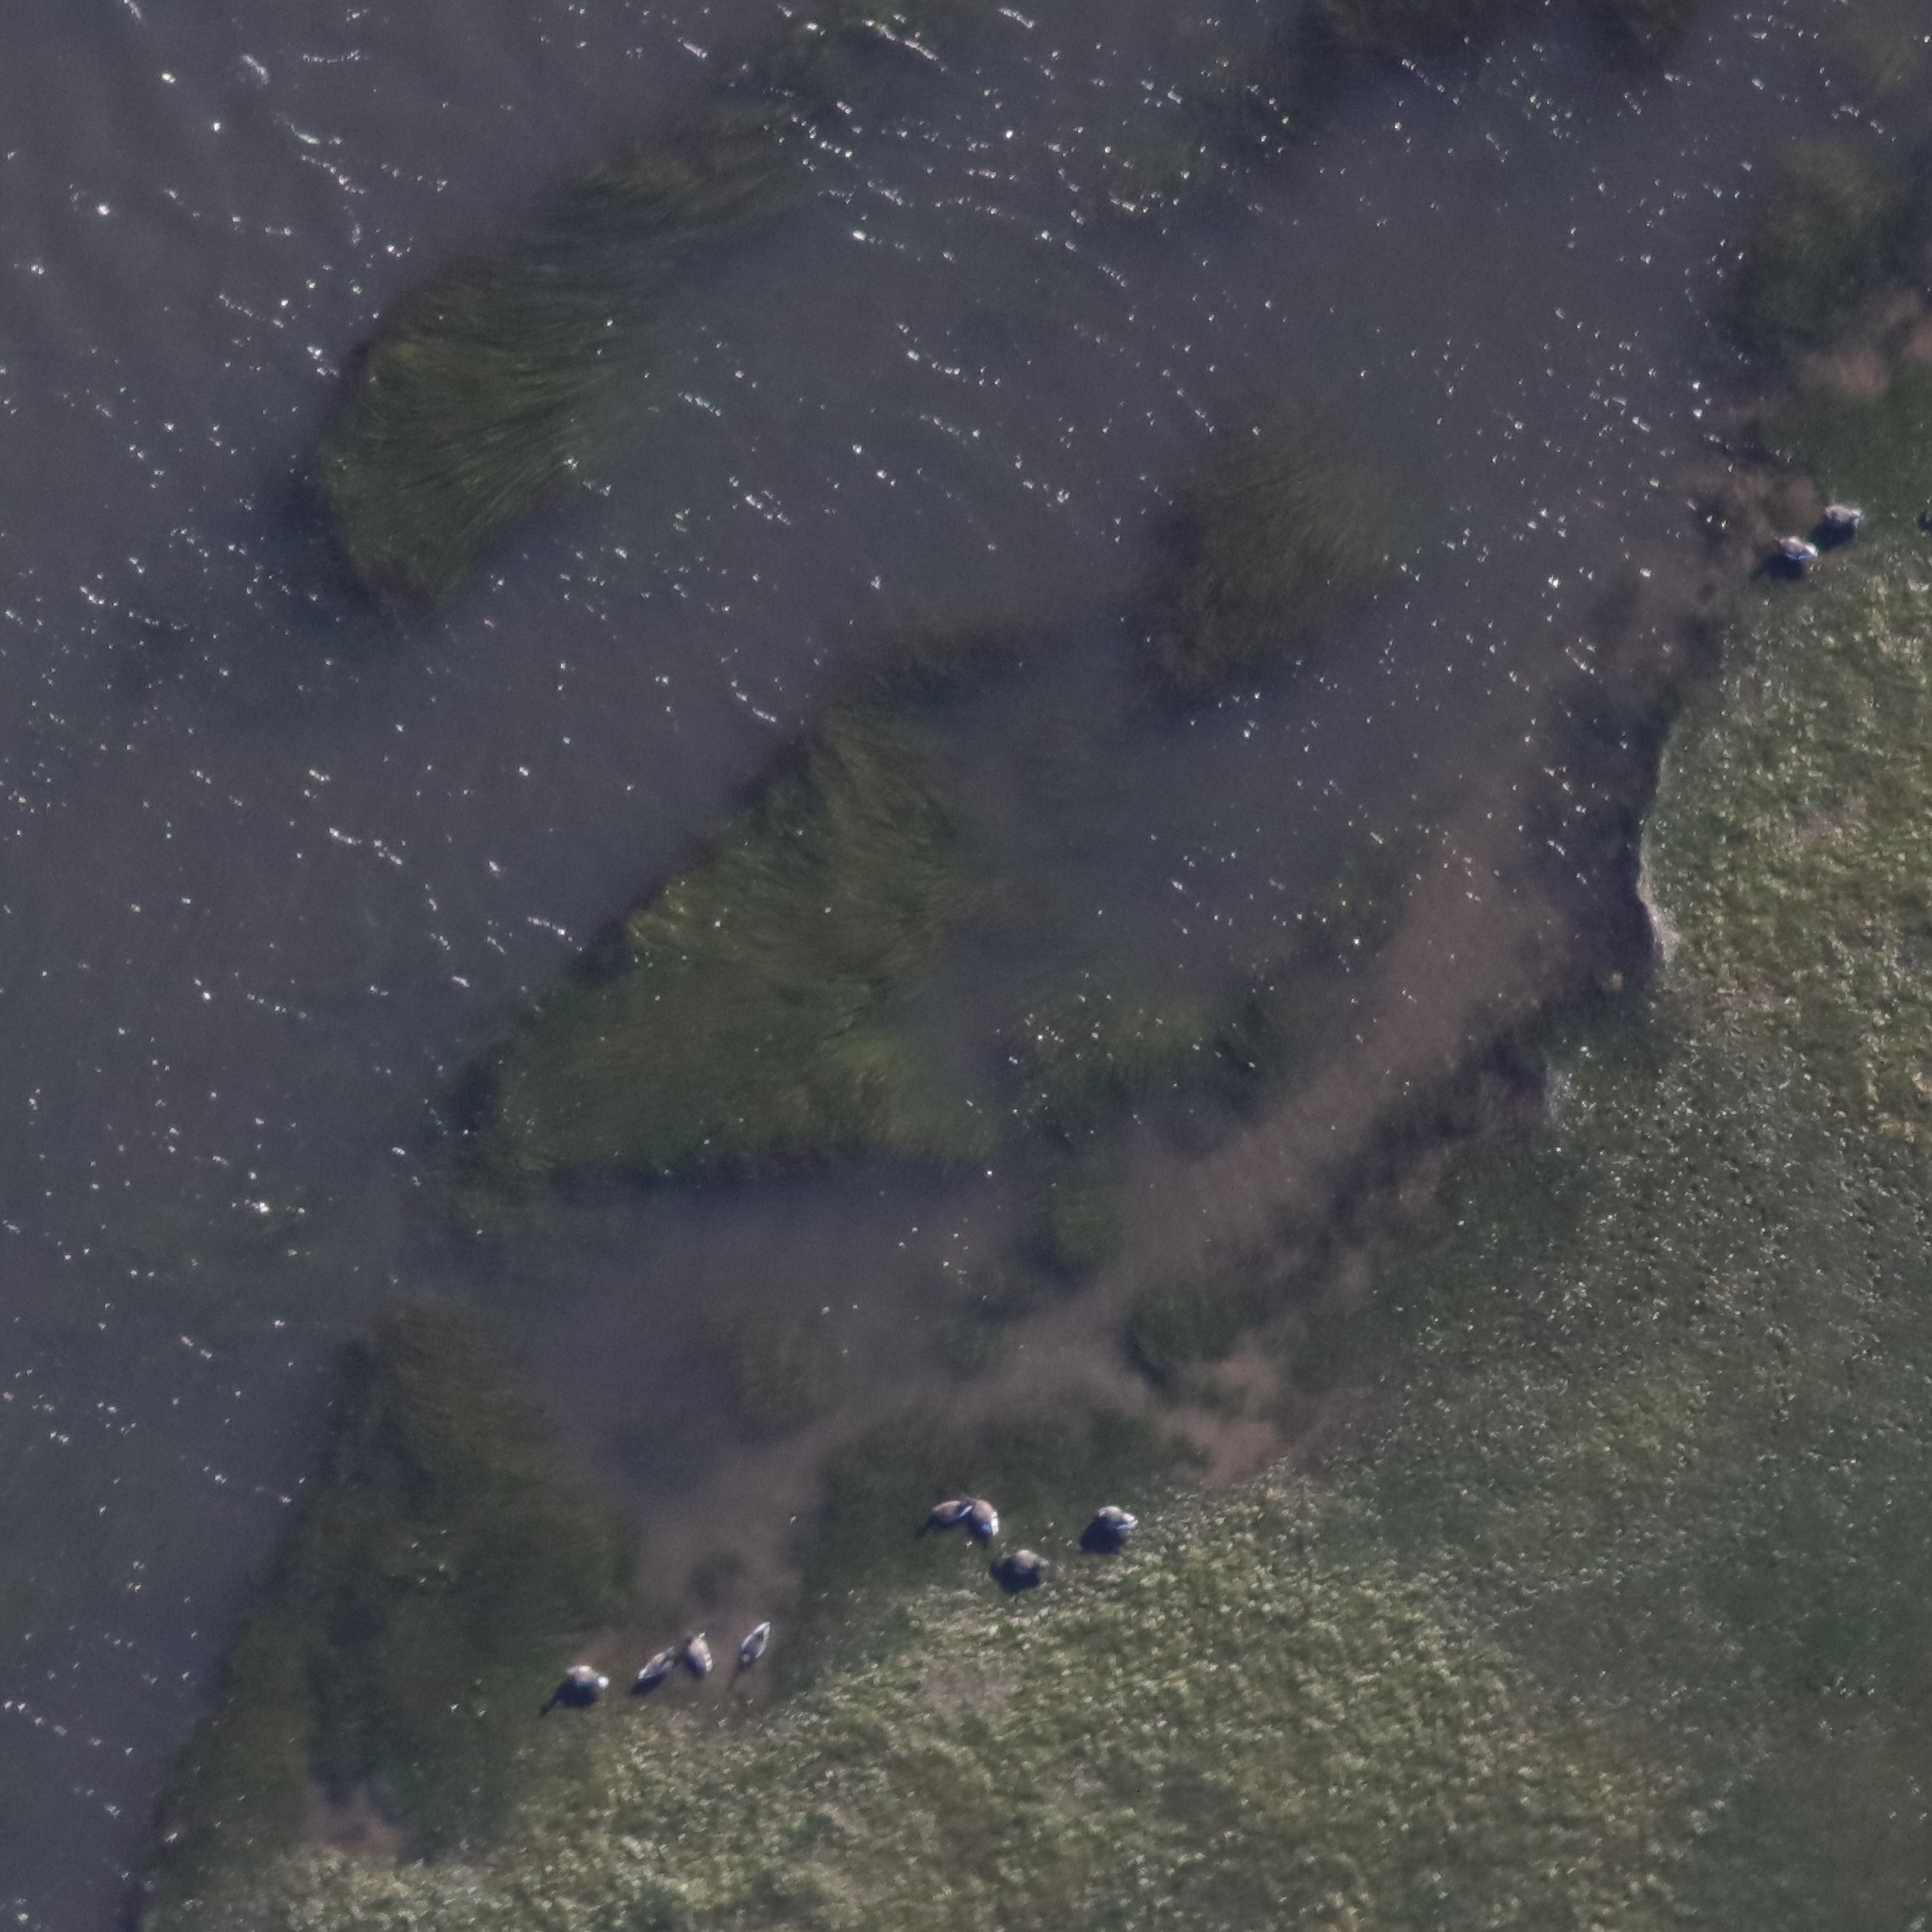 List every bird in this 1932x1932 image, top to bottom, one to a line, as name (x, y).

brant (1845, 514)
brant (1797, 548)
brant (949, 1504)
brant (983, 1513)
brant (1113, 1518)
brant (1024, 1564)
brant (755, 1644)
brant (700, 1654)
brant (660, 1663)
brant (585, 1681)